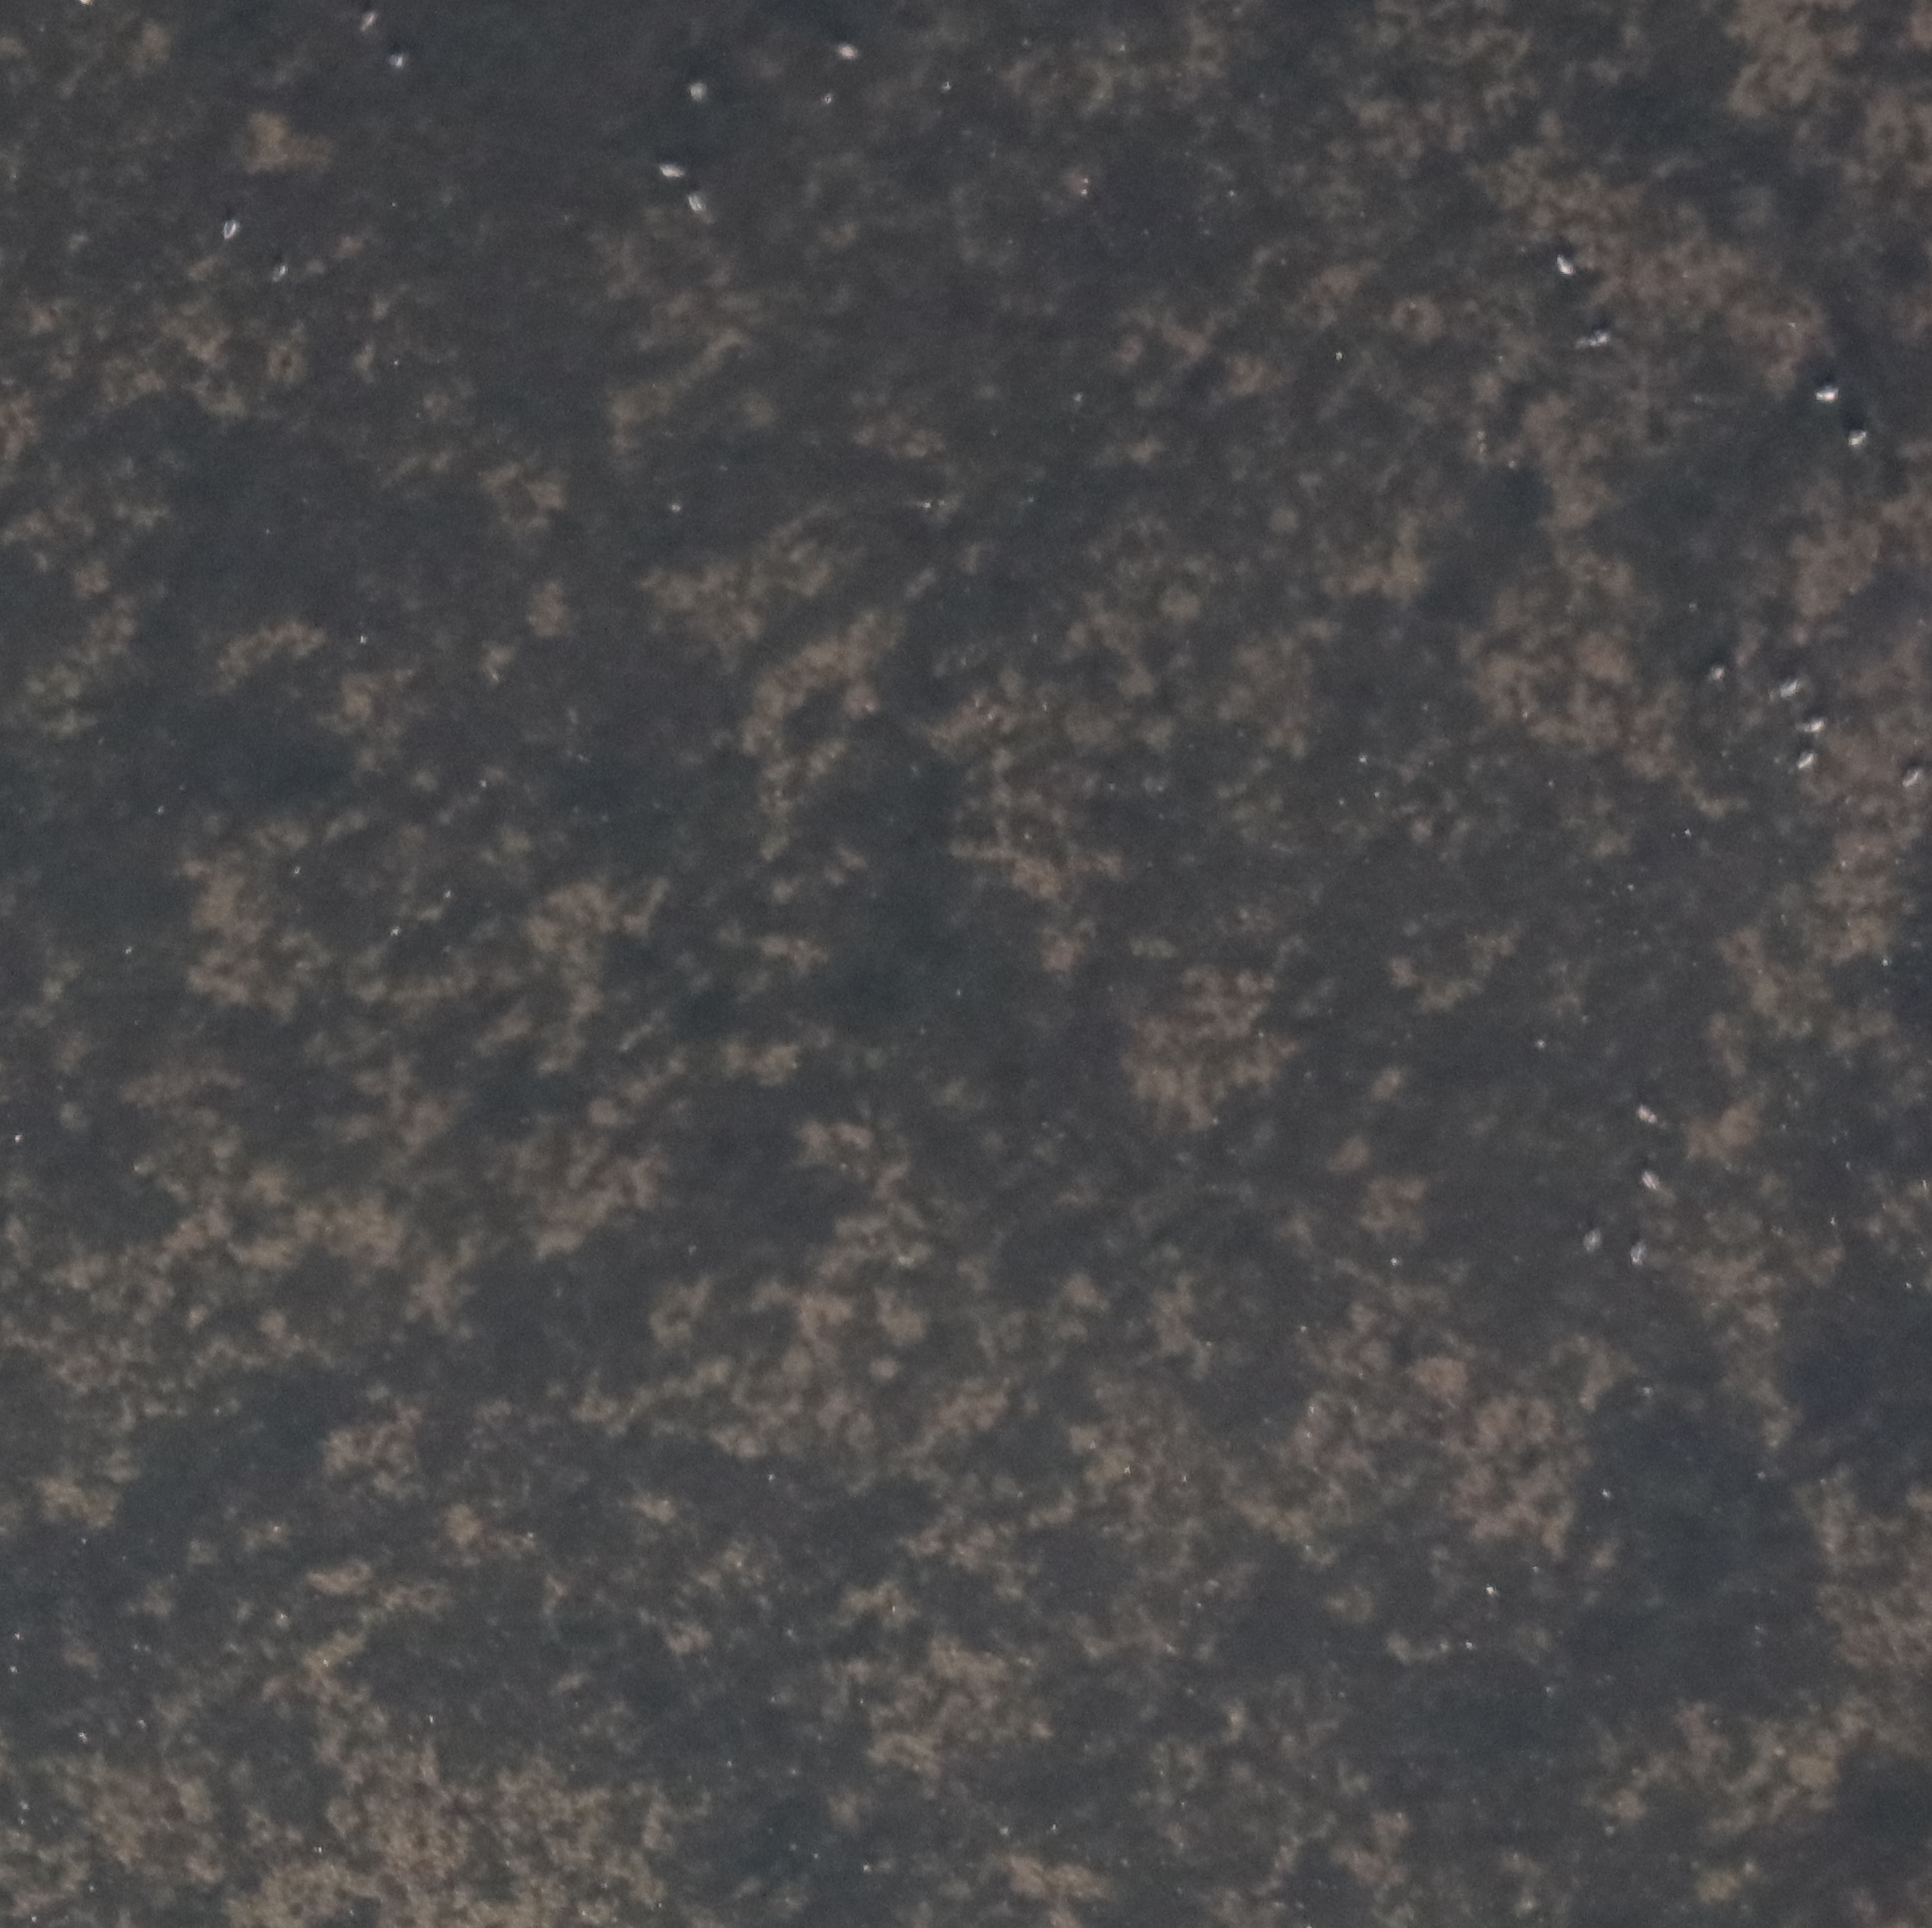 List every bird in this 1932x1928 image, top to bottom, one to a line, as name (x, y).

brant (366, 22)
brant (845, 52)
brant (394, 60)
brant (700, 89)
brant (670, 170)
brant (696, 205)
brant (231, 227)
brant (1568, 267)
brant (279, 272)
brant (1601, 335)
brant (1828, 392)
brant (1857, 437)
brant (1718, 679)
brant (1788, 688)
brant (1816, 720)
brant (1806, 753)
brant (1912, 777)
brant (1647, 1105)
brant (1649, 1179)
brant (1592, 1241)
brant (1632, 1253)